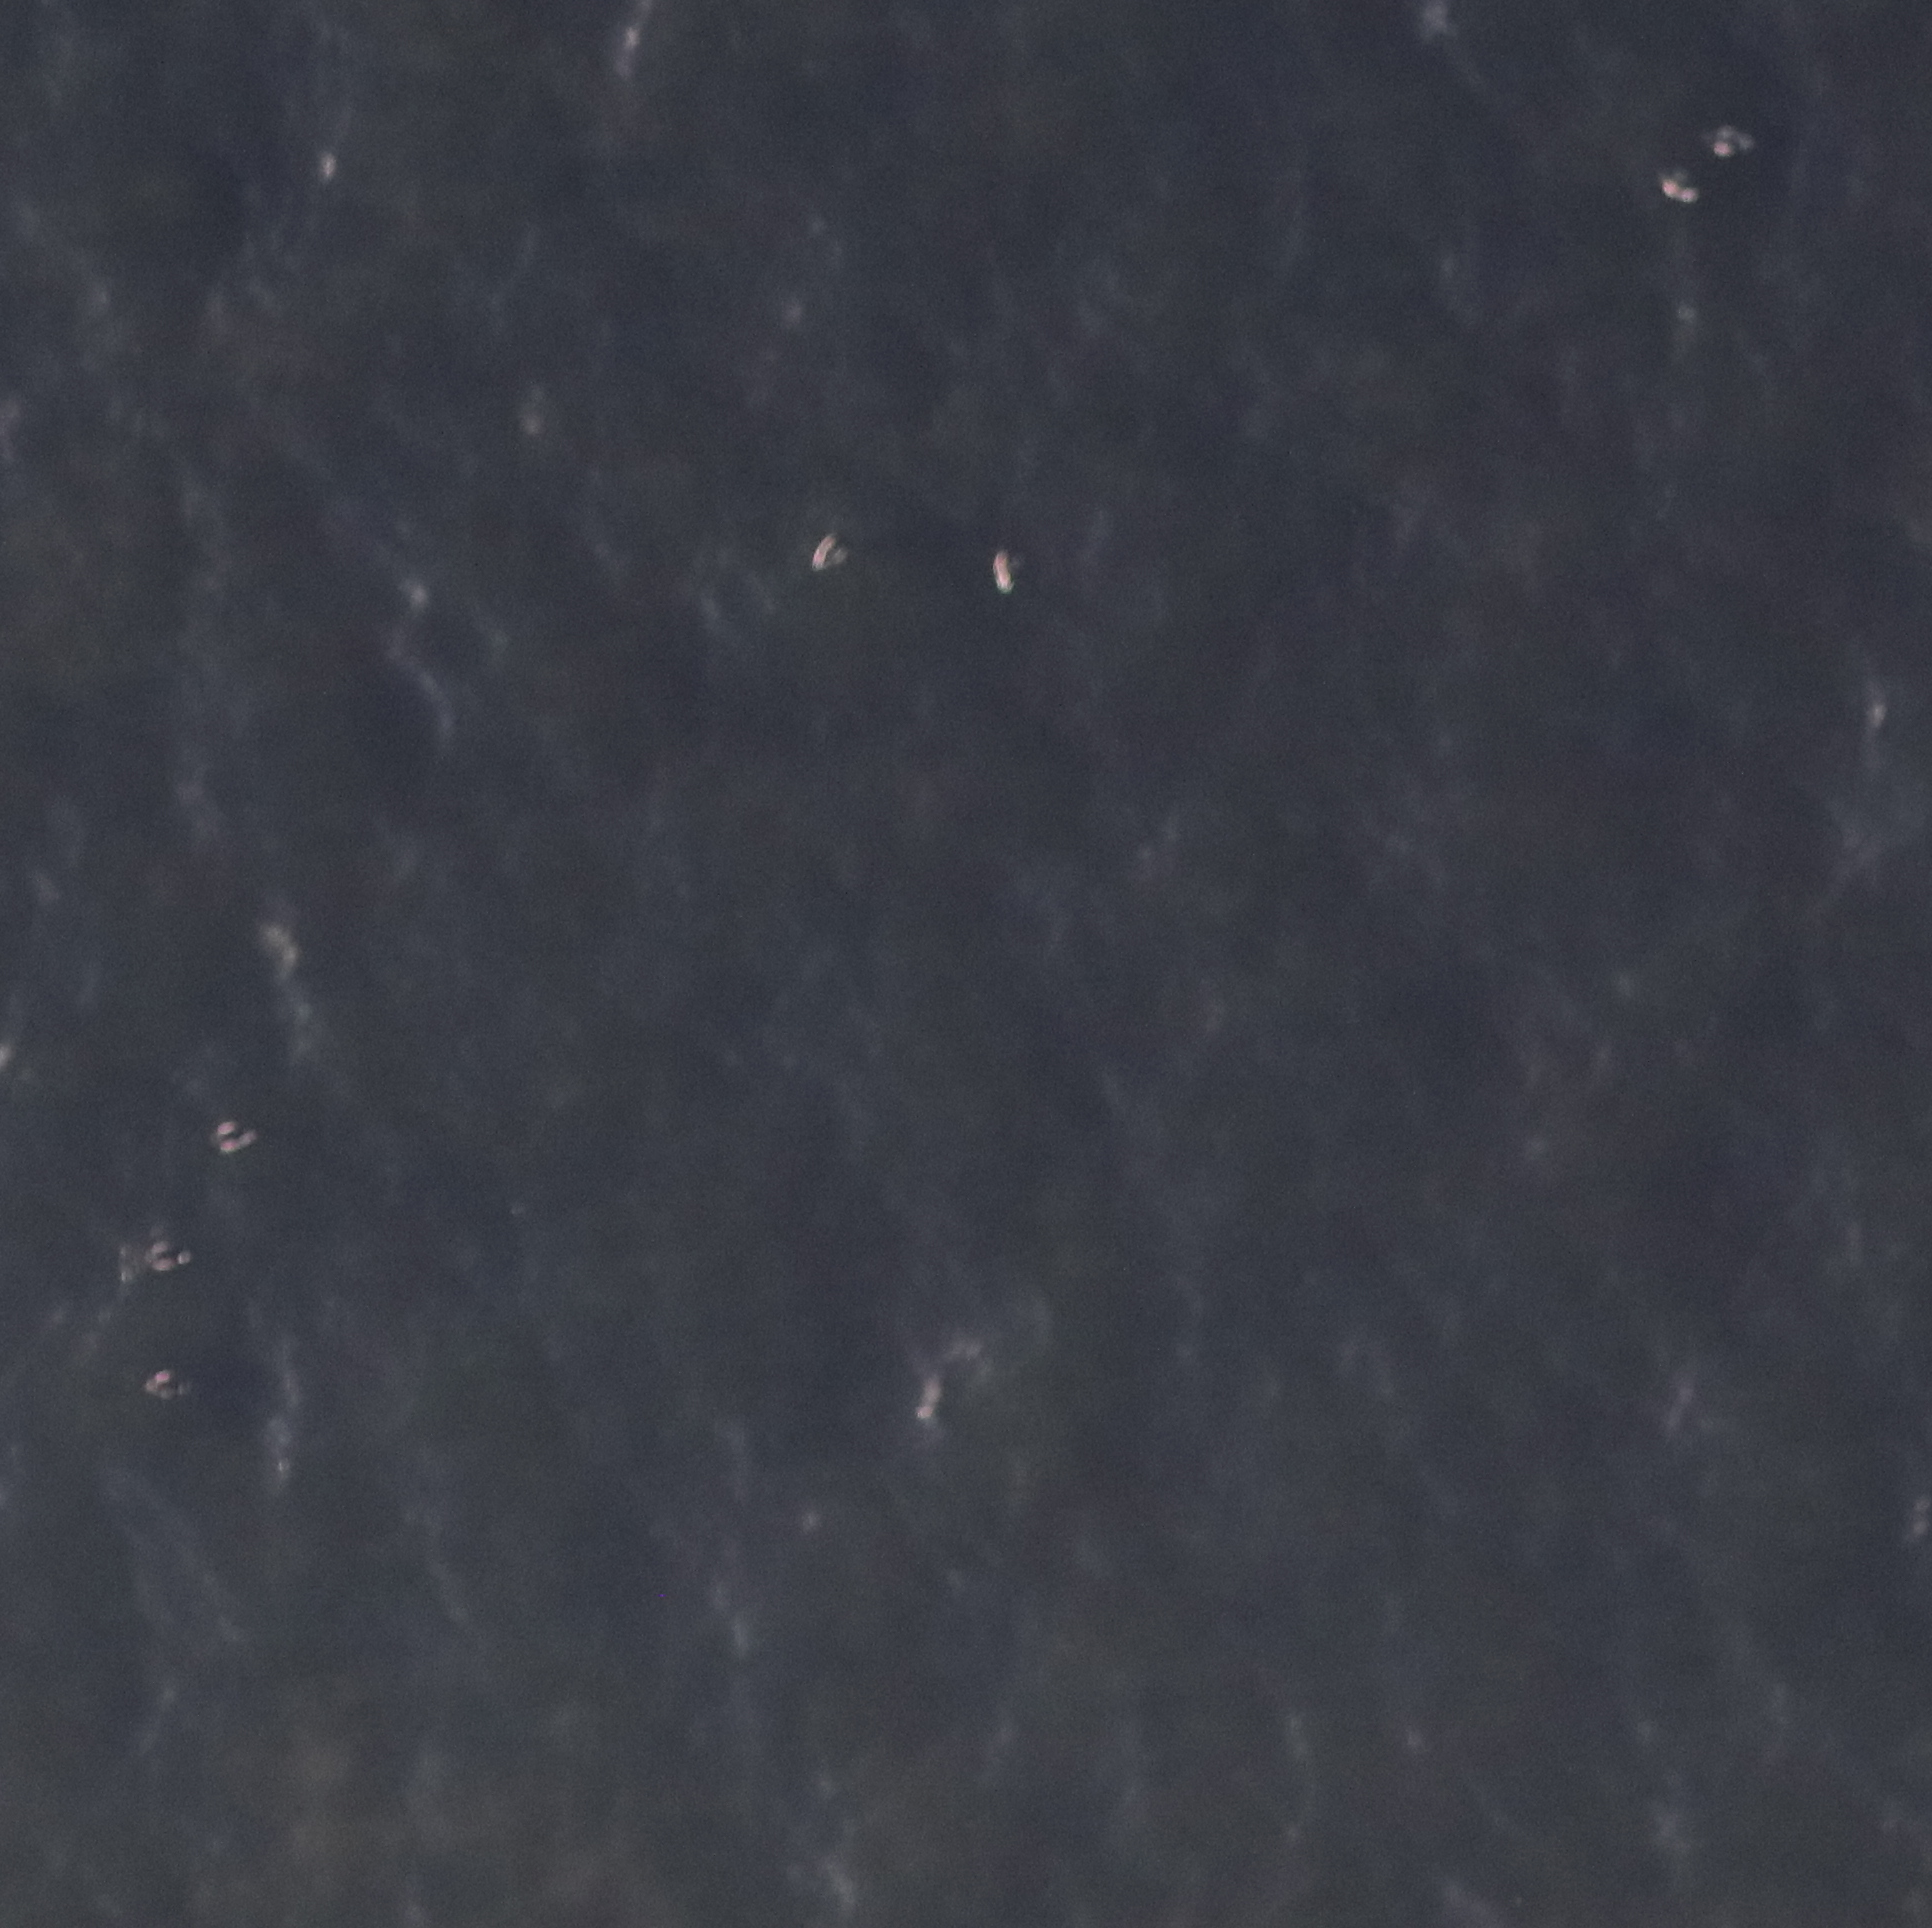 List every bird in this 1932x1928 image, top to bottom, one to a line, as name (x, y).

brant (1733, 141)
brant (1676, 186)
brant (835, 551)
brant (1005, 560)
brant (231, 1137)
brant (165, 1258)
brant (165, 1388)